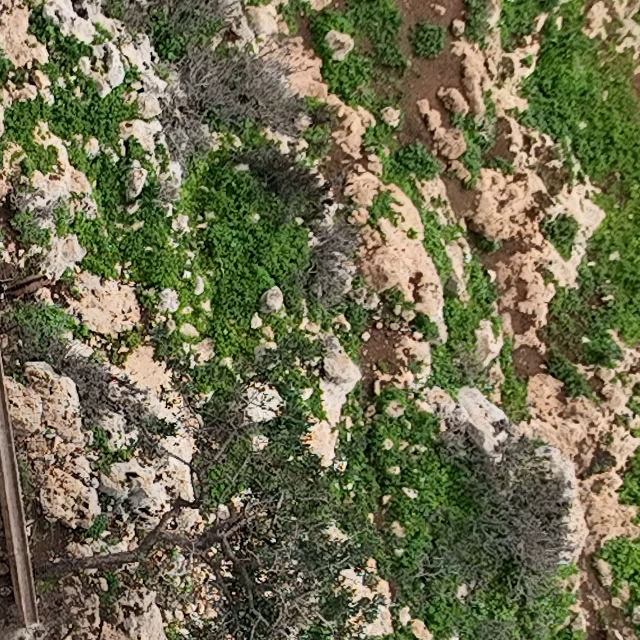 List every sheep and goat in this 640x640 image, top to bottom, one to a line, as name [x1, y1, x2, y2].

None